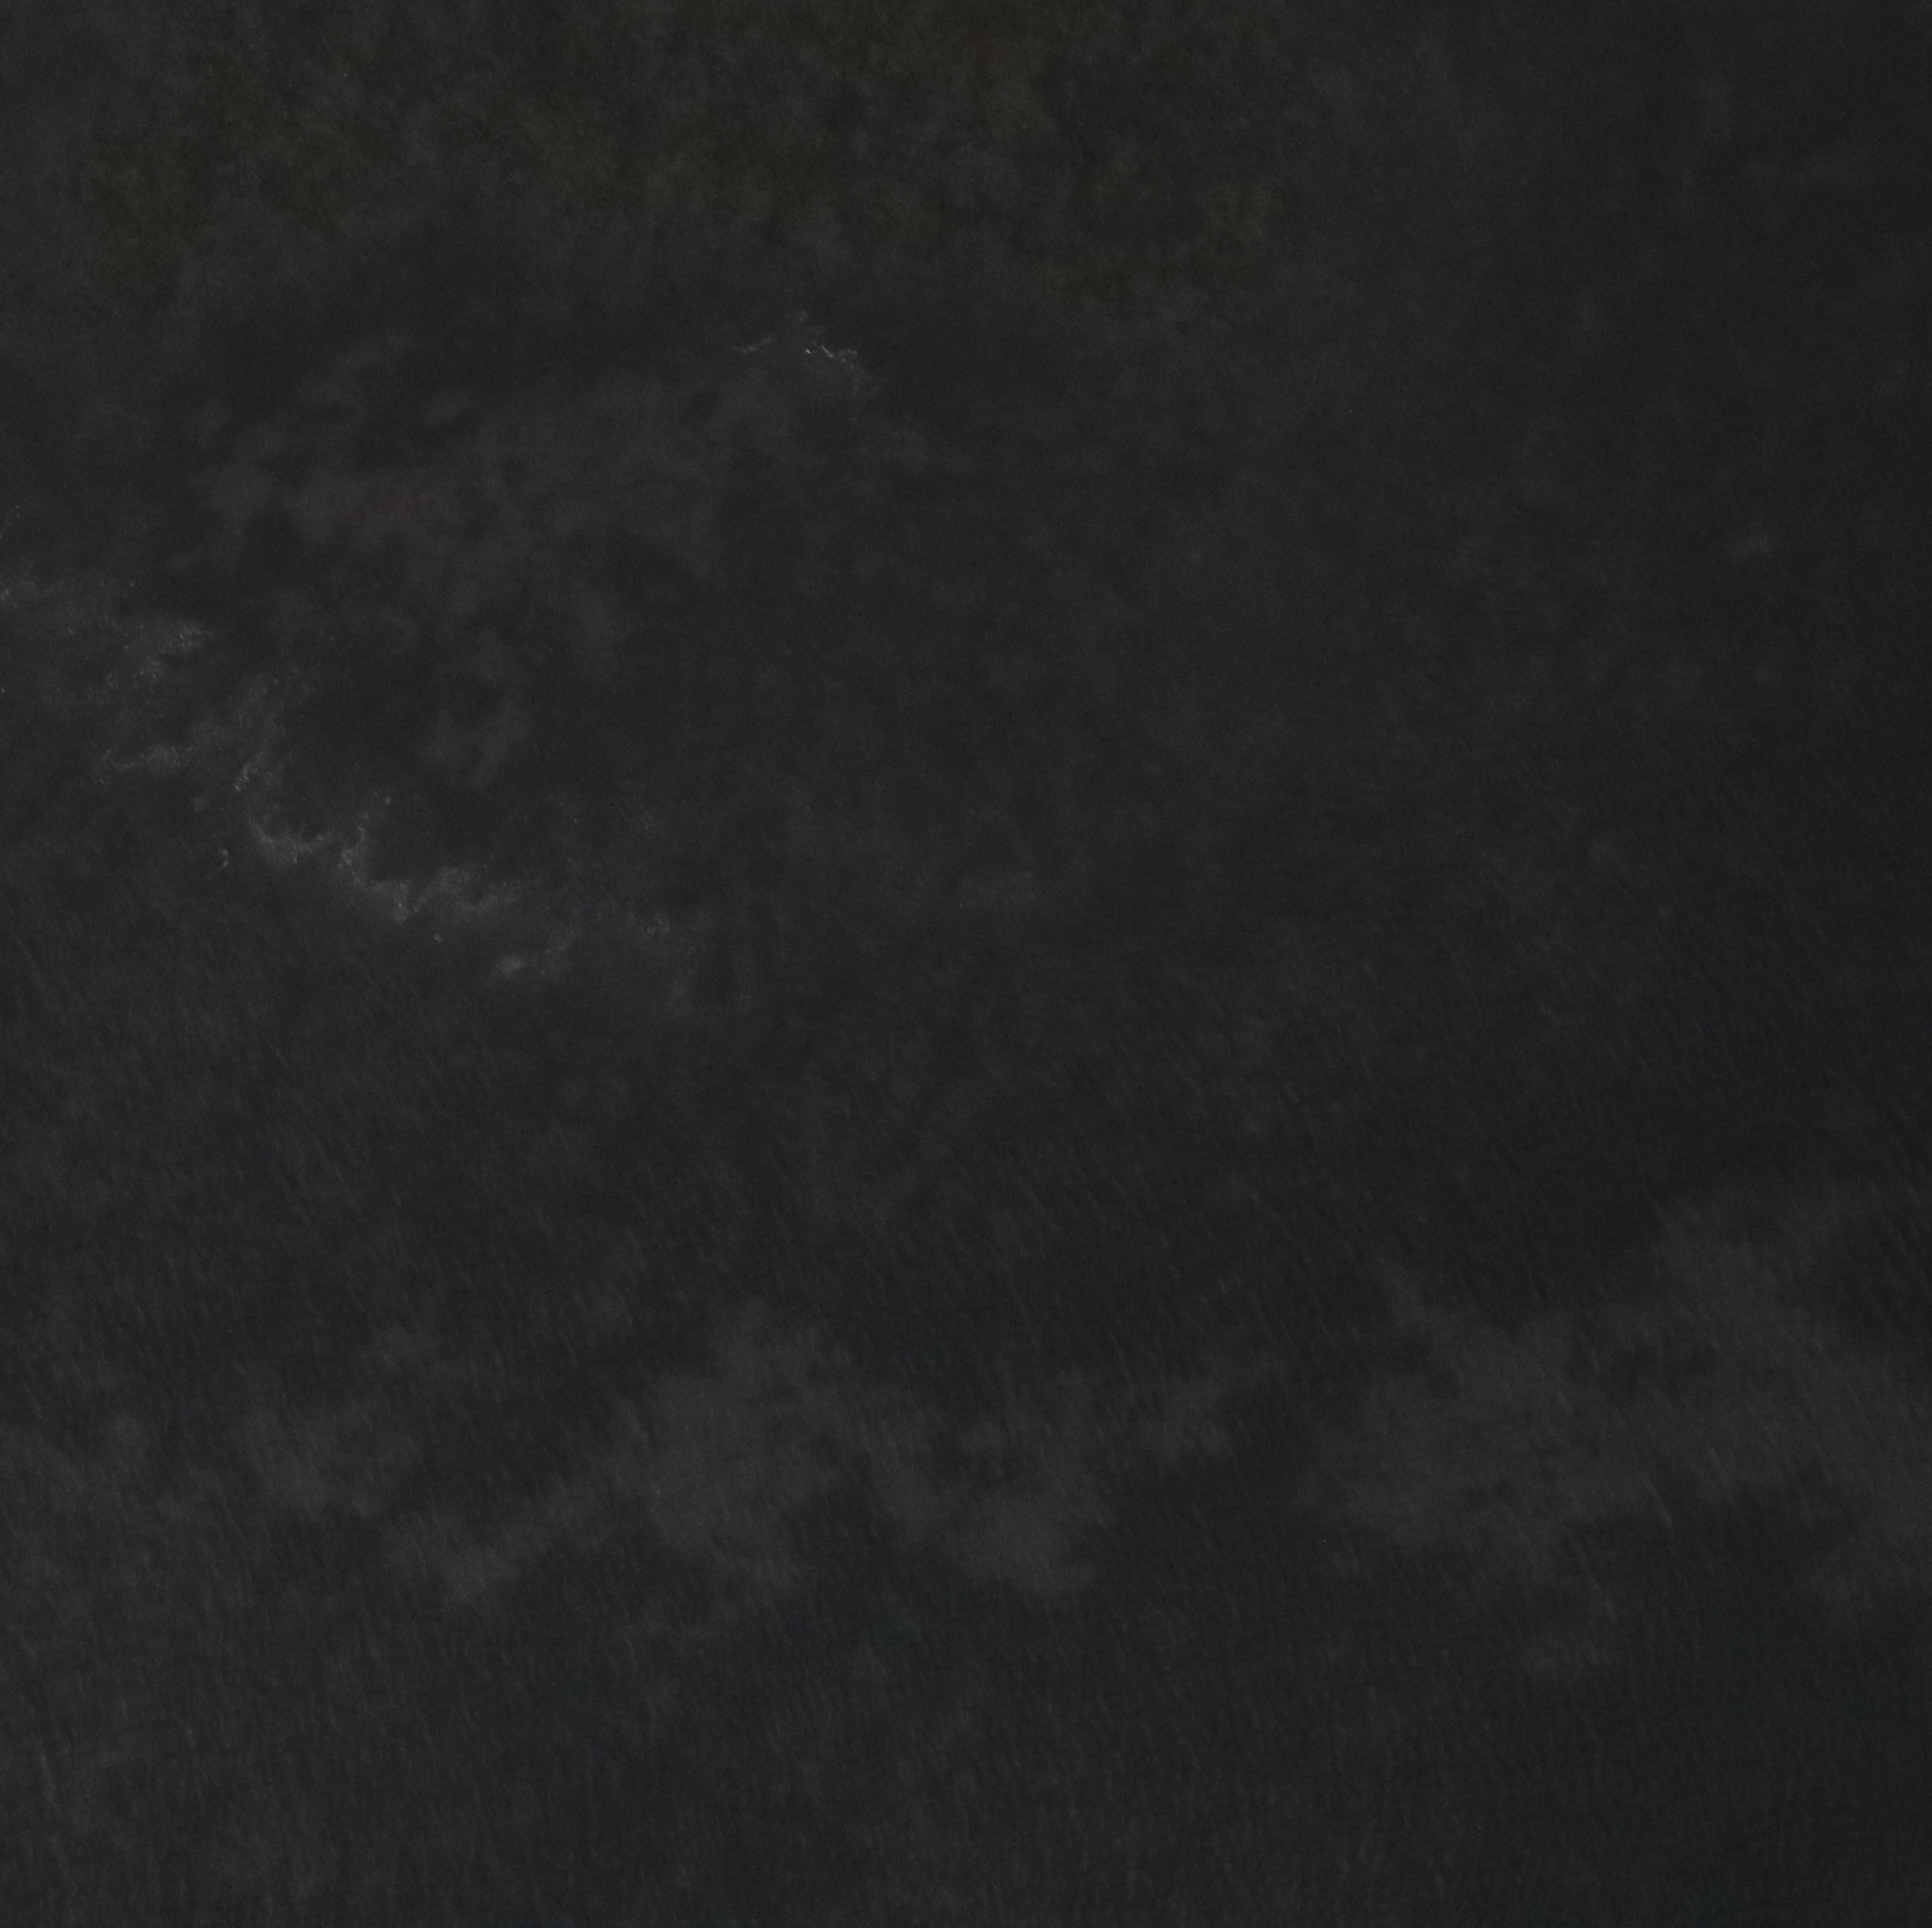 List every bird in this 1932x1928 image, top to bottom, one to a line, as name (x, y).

None